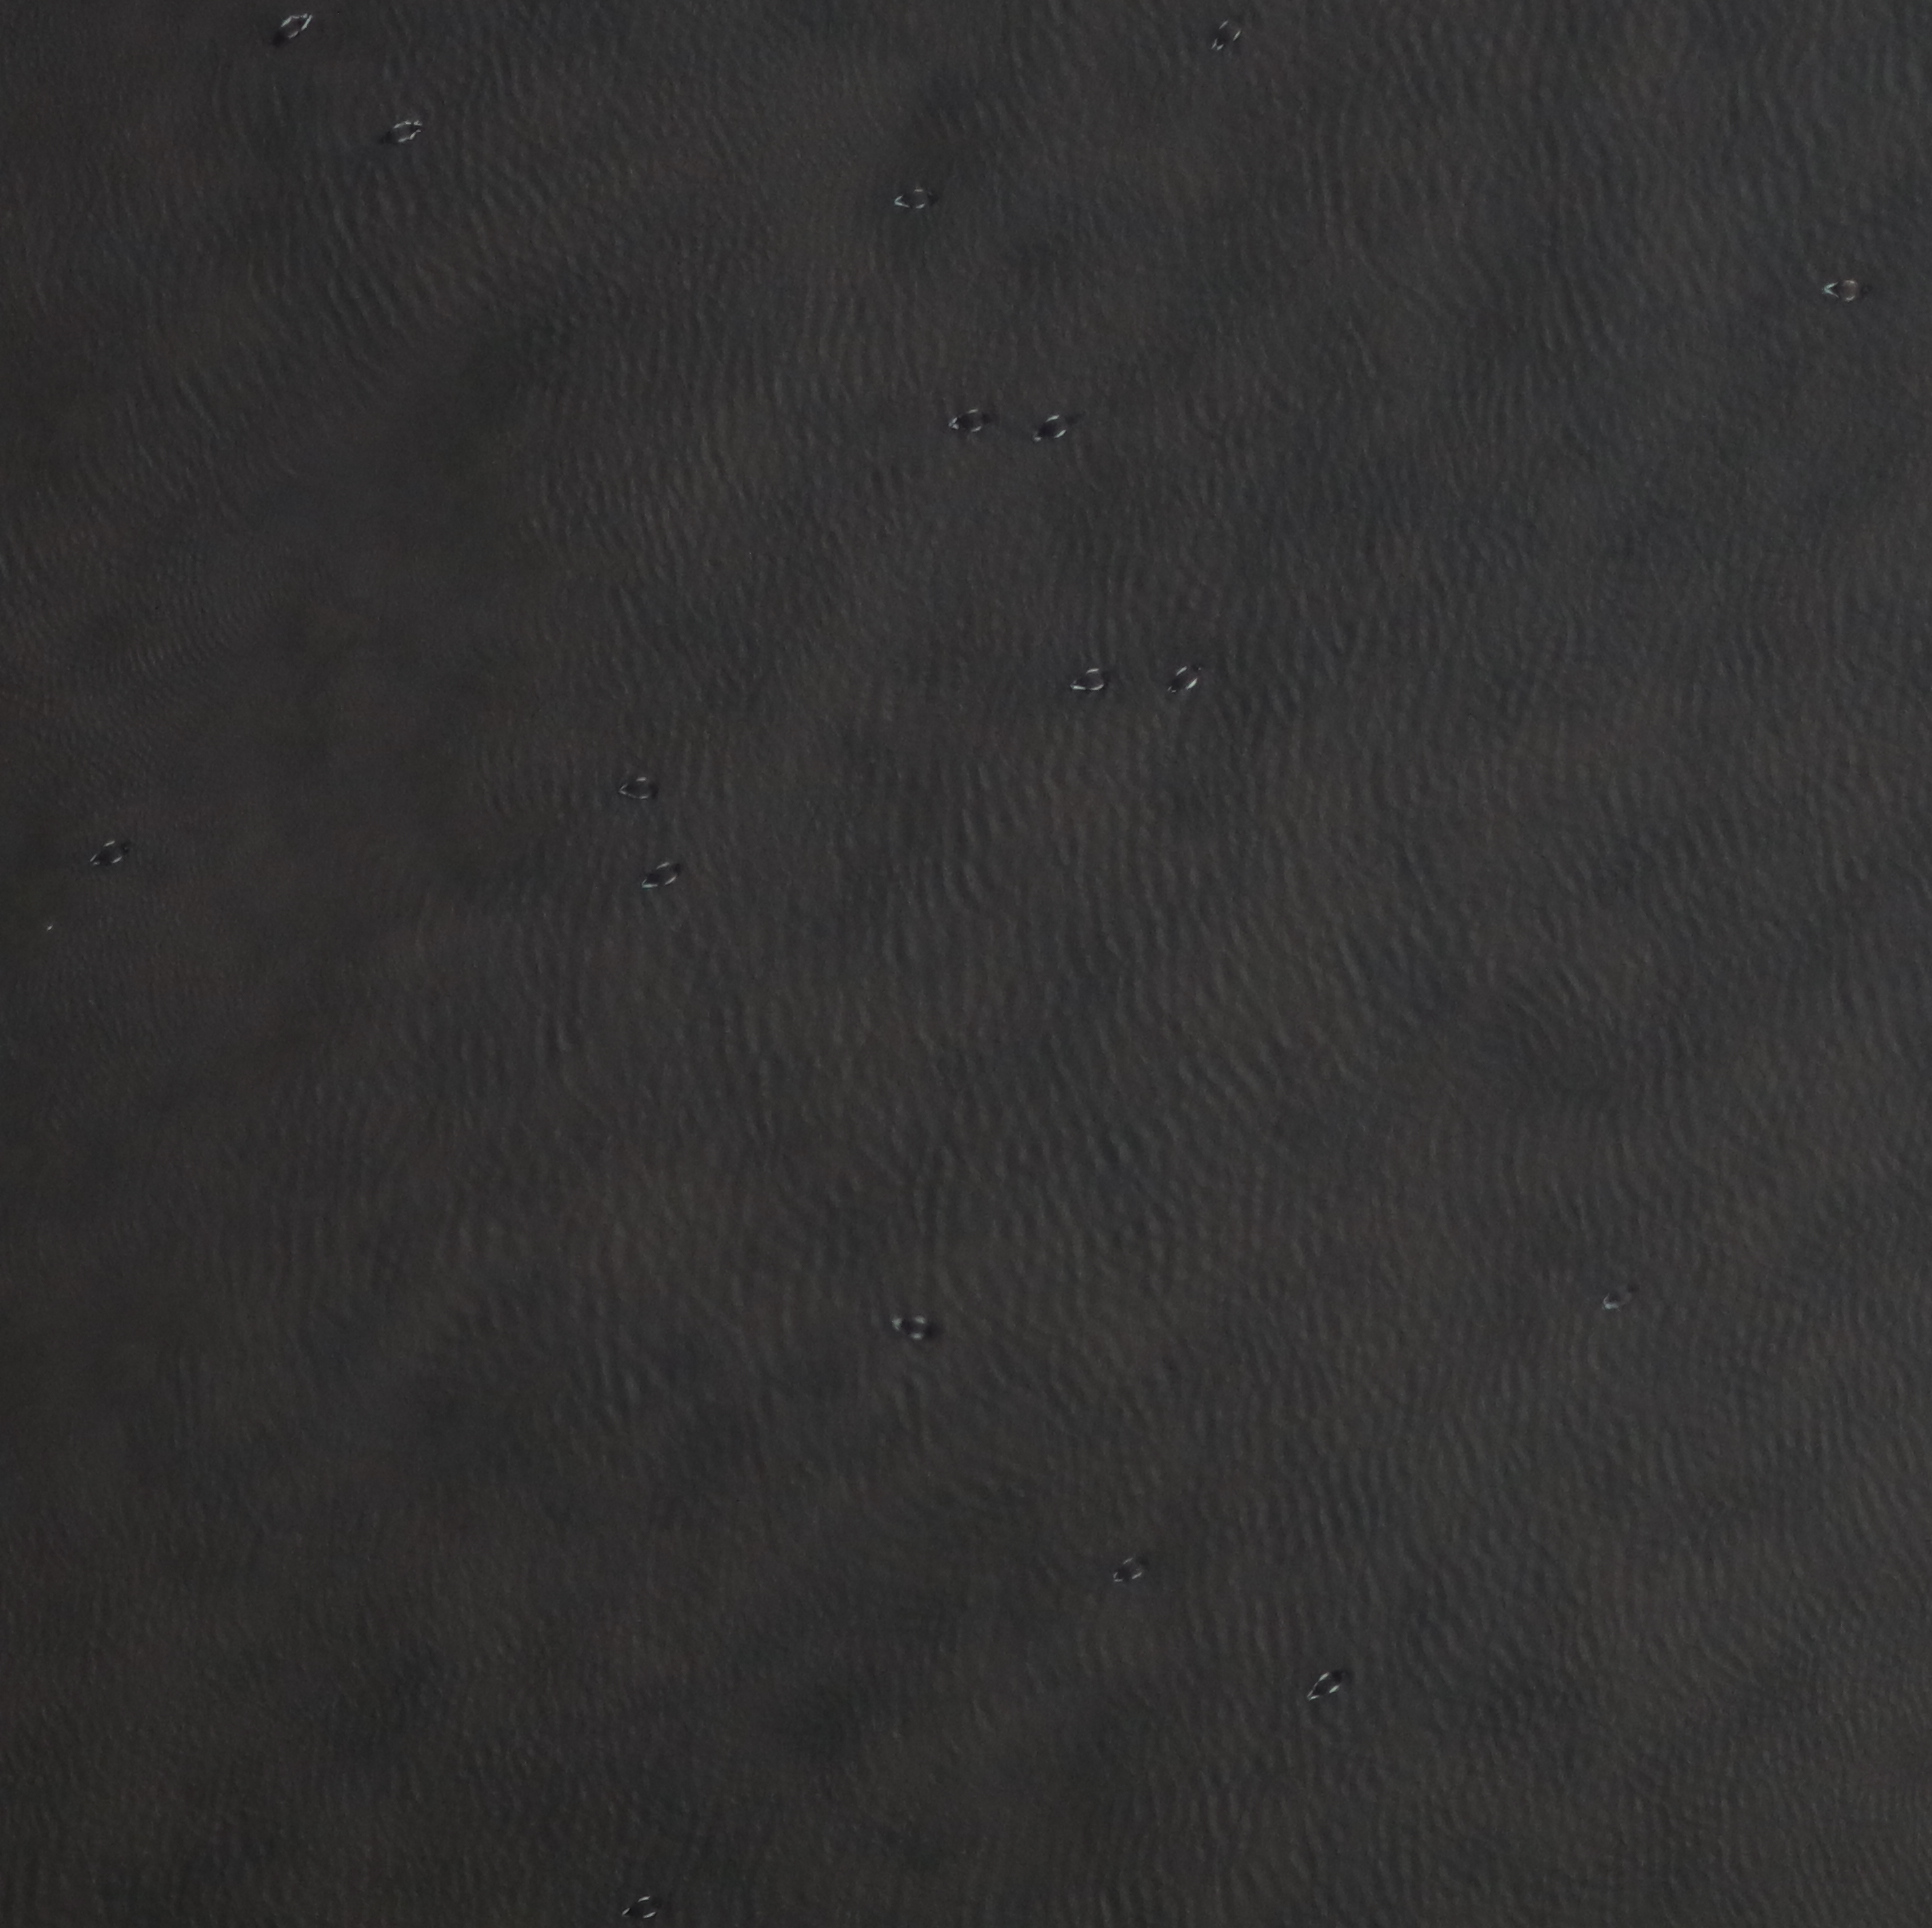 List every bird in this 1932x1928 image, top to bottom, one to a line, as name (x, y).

brant (294, 29)
brant (1229, 33)
brant (403, 132)
brant (916, 197)
brant (1846, 290)
brant (970, 421)
brant (1053, 428)
brant (1185, 680)
brant (1092, 681)
brant (638, 785)
brant (110, 854)
brant (663, 876)
brant (1622, 1293)
brant (915, 1326)
brant (1135, 1566)
brant (1327, 1684)
brant (641, 1908)